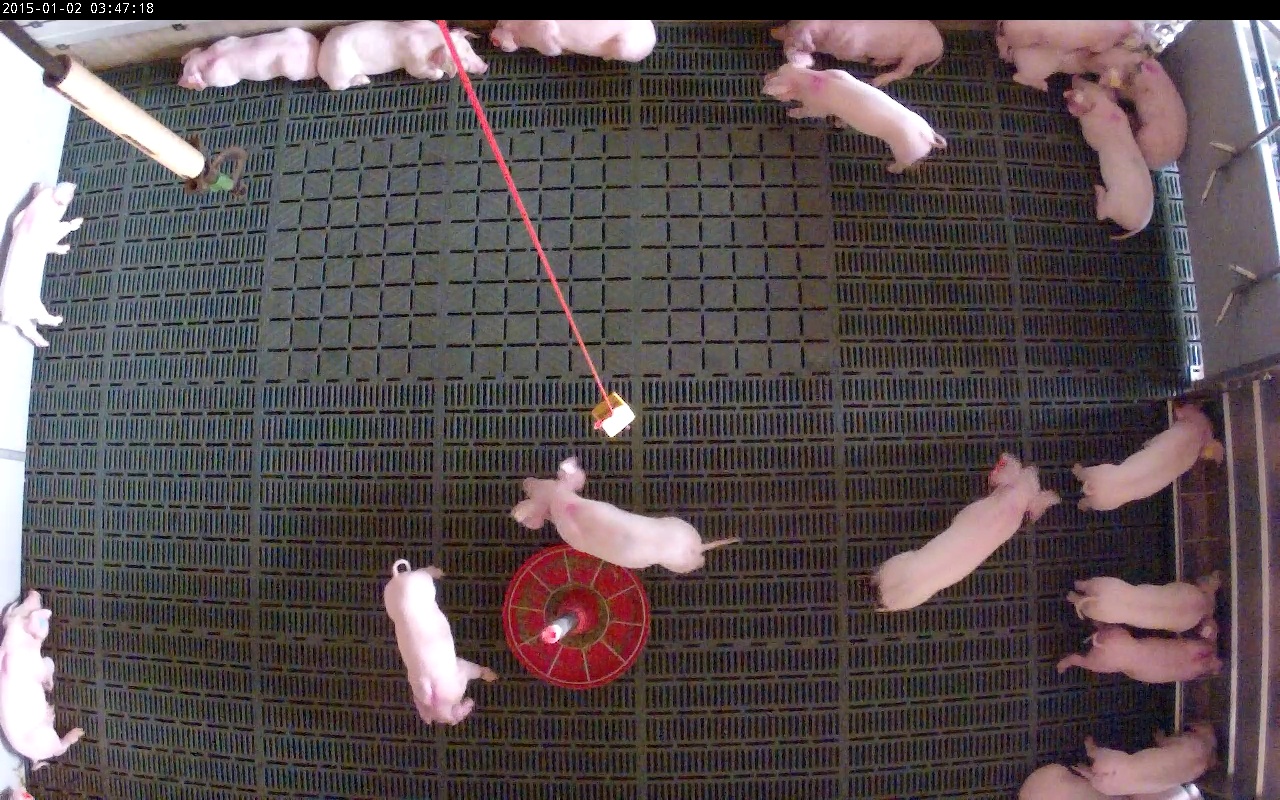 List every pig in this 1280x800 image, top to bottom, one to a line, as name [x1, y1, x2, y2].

pig [492, 20, 657, 65]
pig [996, 20, 1148, 59]
pig [316, 22, 488, 92]
pig [772, 22, 944, 89]
pig [177, 26, 323, 93]
pig [1006, 45, 1144, 92]
pig [759, 51, 946, 176]
pig [1116, 57, 1187, 169]
pig [1064, 75, 1153, 243]
pig [0, 181, 85, 348]
pig [1074, 403, 1224, 513]
pig [869, 452, 1063, 610]
pig [508, 456, 740, 574]
pig [384, 559, 498, 727]
pig [1067, 571, 1225, 642]
pig [2, 591, 86, 772]
pig [1055, 618, 1221, 685]
pig [1070, 719, 1221, 795]
pig [1015, 762, 1204, 799]